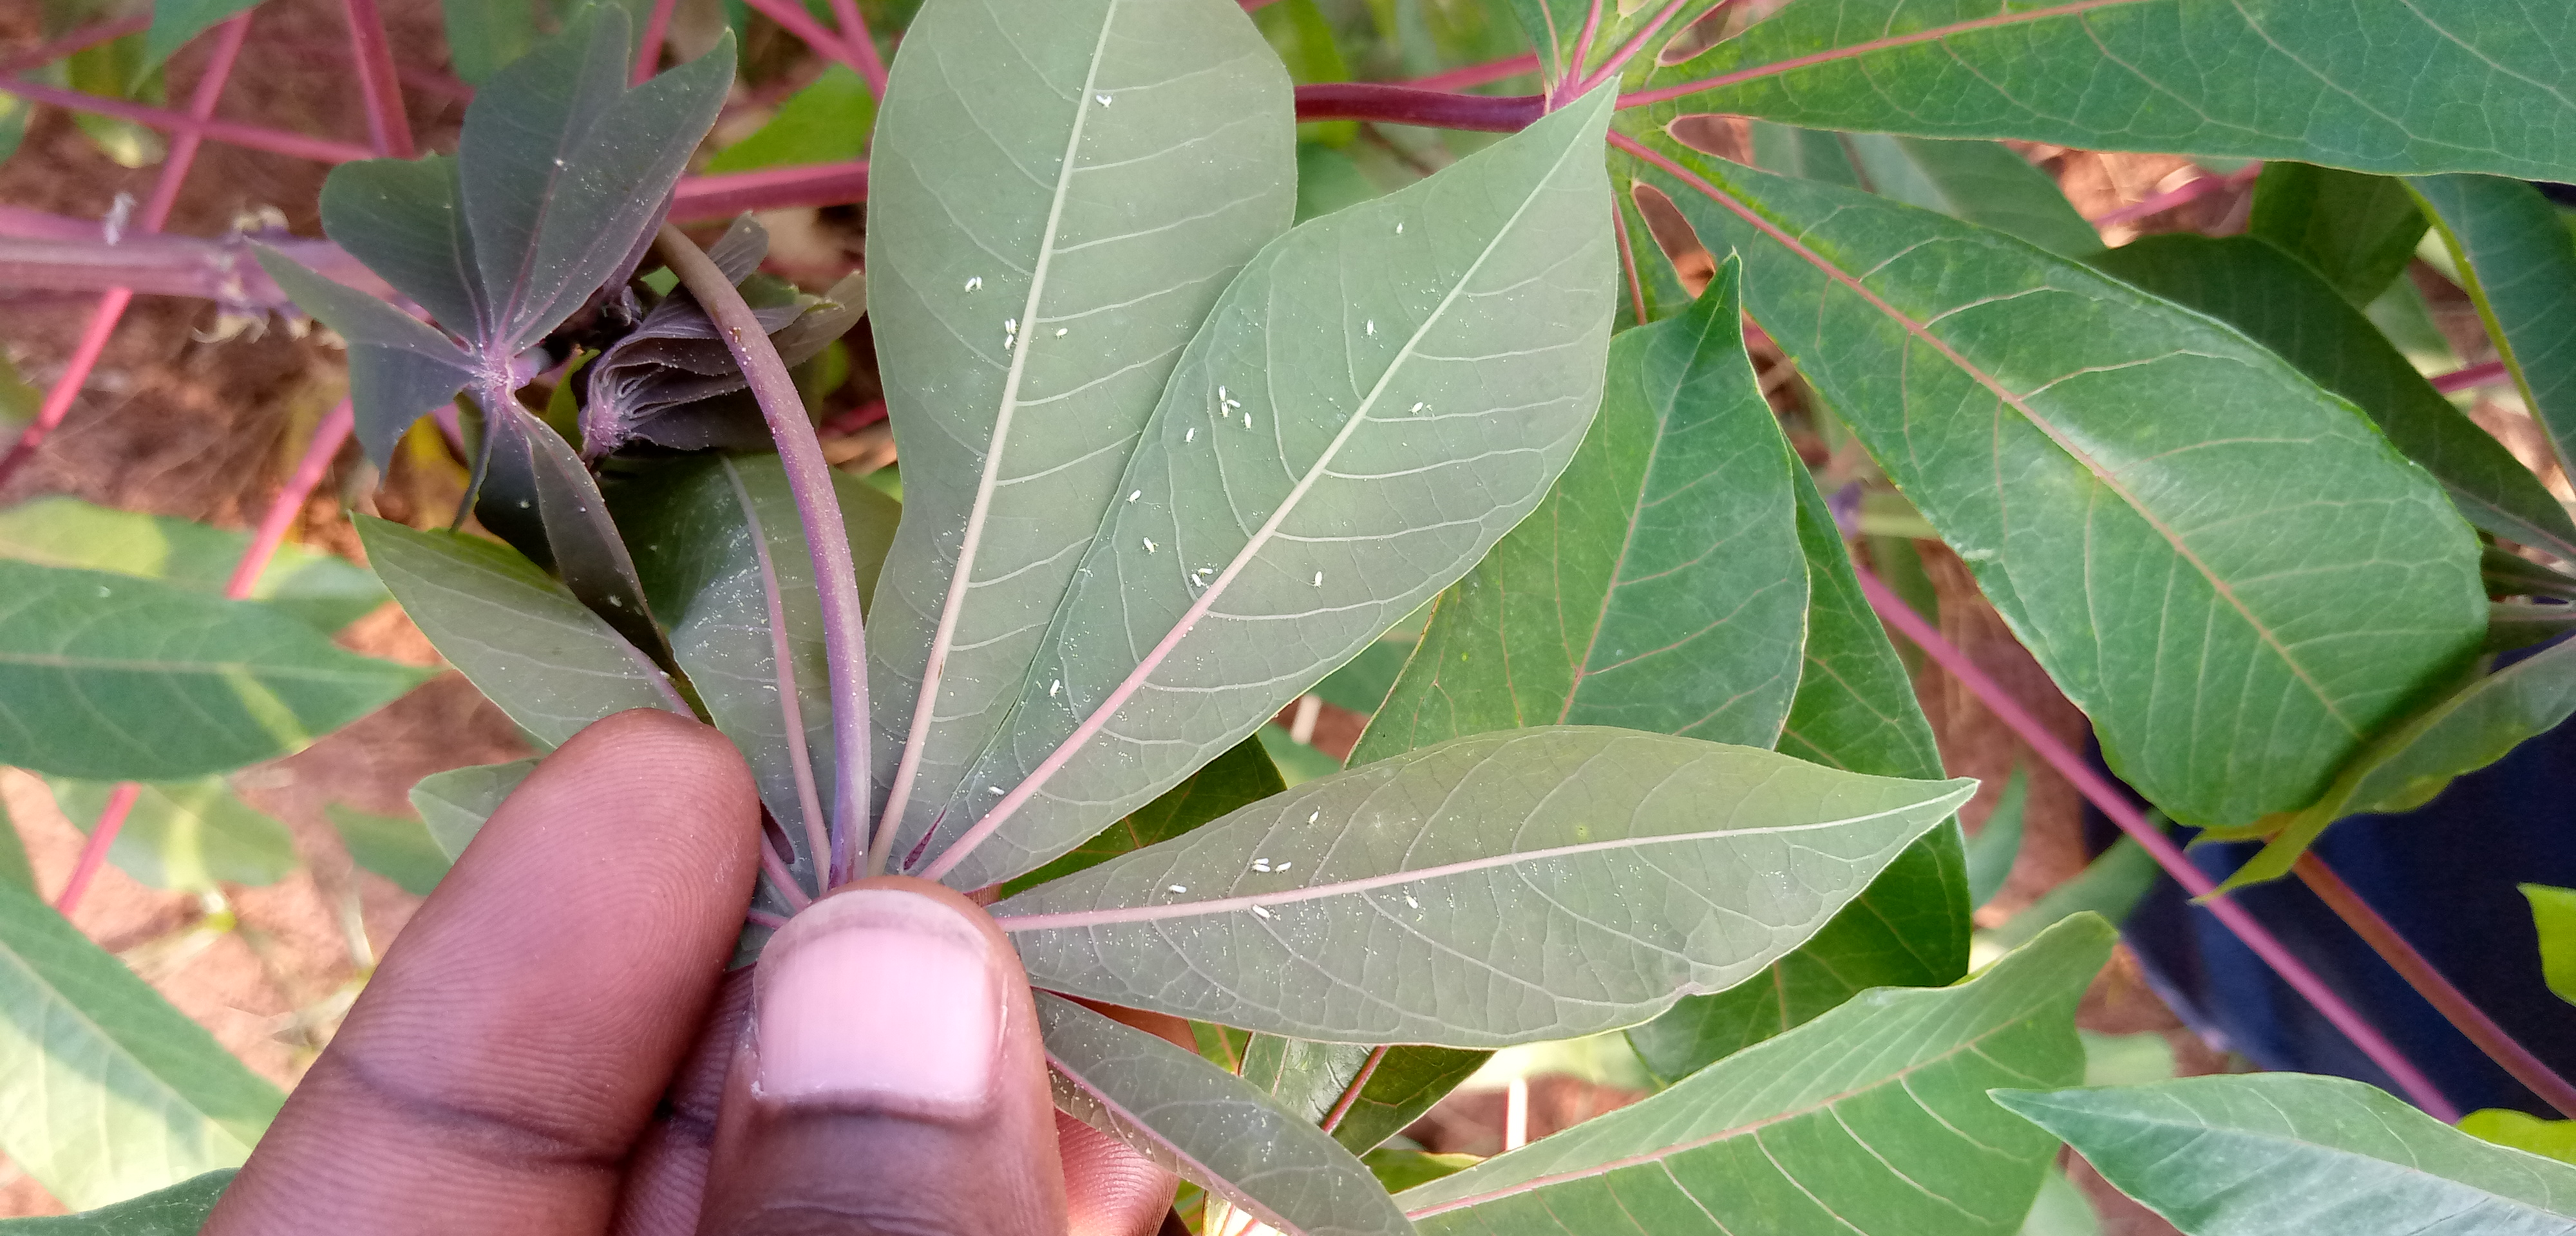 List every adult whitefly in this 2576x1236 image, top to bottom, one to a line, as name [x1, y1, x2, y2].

whitefly [1094, 92, 1113, 109]
whitefly [553, 155, 565, 171]
whitefly [1392, 219, 1405, 236]
whitefly [975, 274, 984, 291]
whitefly [964, 277, 976, 294]
whitefly [1009, 317, 1018, 335]
whitefly [1364, 317, 1378, 341]
whitefly [1003, 319, 1010, 333]
whitefly [1053, 326, 1071, 337]
whitefly [1003, 333, 1016, 351]
whitefly [1215, 382, 1228, 400]
whitefly [1226, 398, 1242, 409]
whitefly [1409, 399, 1426, 417]
whitefly [1220, 400, 1230, 422]
whitefly [1241, 409, 1256, 432]
whitefly [1183, 424, 1197, 445]
whitefly [1127, 488, 1144, 505]
whitefly [517, 498, 533, 512]
whitefly [1141, 534, 1158, 556]
whitefly [645, 542, 661, 555]
whitefly [1195, 566, 1217, 576]
whitefly [1310, 566, 1326, 590]
whitefly [1189, 572, 1202, 589]
whitefly [608, 594, 623, 610]
whitefly [657, 668, 674, 682]
whitefly [1046, 676, 1062, 699]
whitefly [986, 784, 1006, 799]
whitefly [1307, 809, 1321, 826]
whitefly [1253, 856, 1270, 866]
whitefly [1274, 858, 1293, 874]
whitefly [1250, 863, 1273, 876]
whitefly [1167, 882, 1189, 895]
whitefly [1405, 893, 1422, 912]
whitefly [1250, 901, 1273, 920]